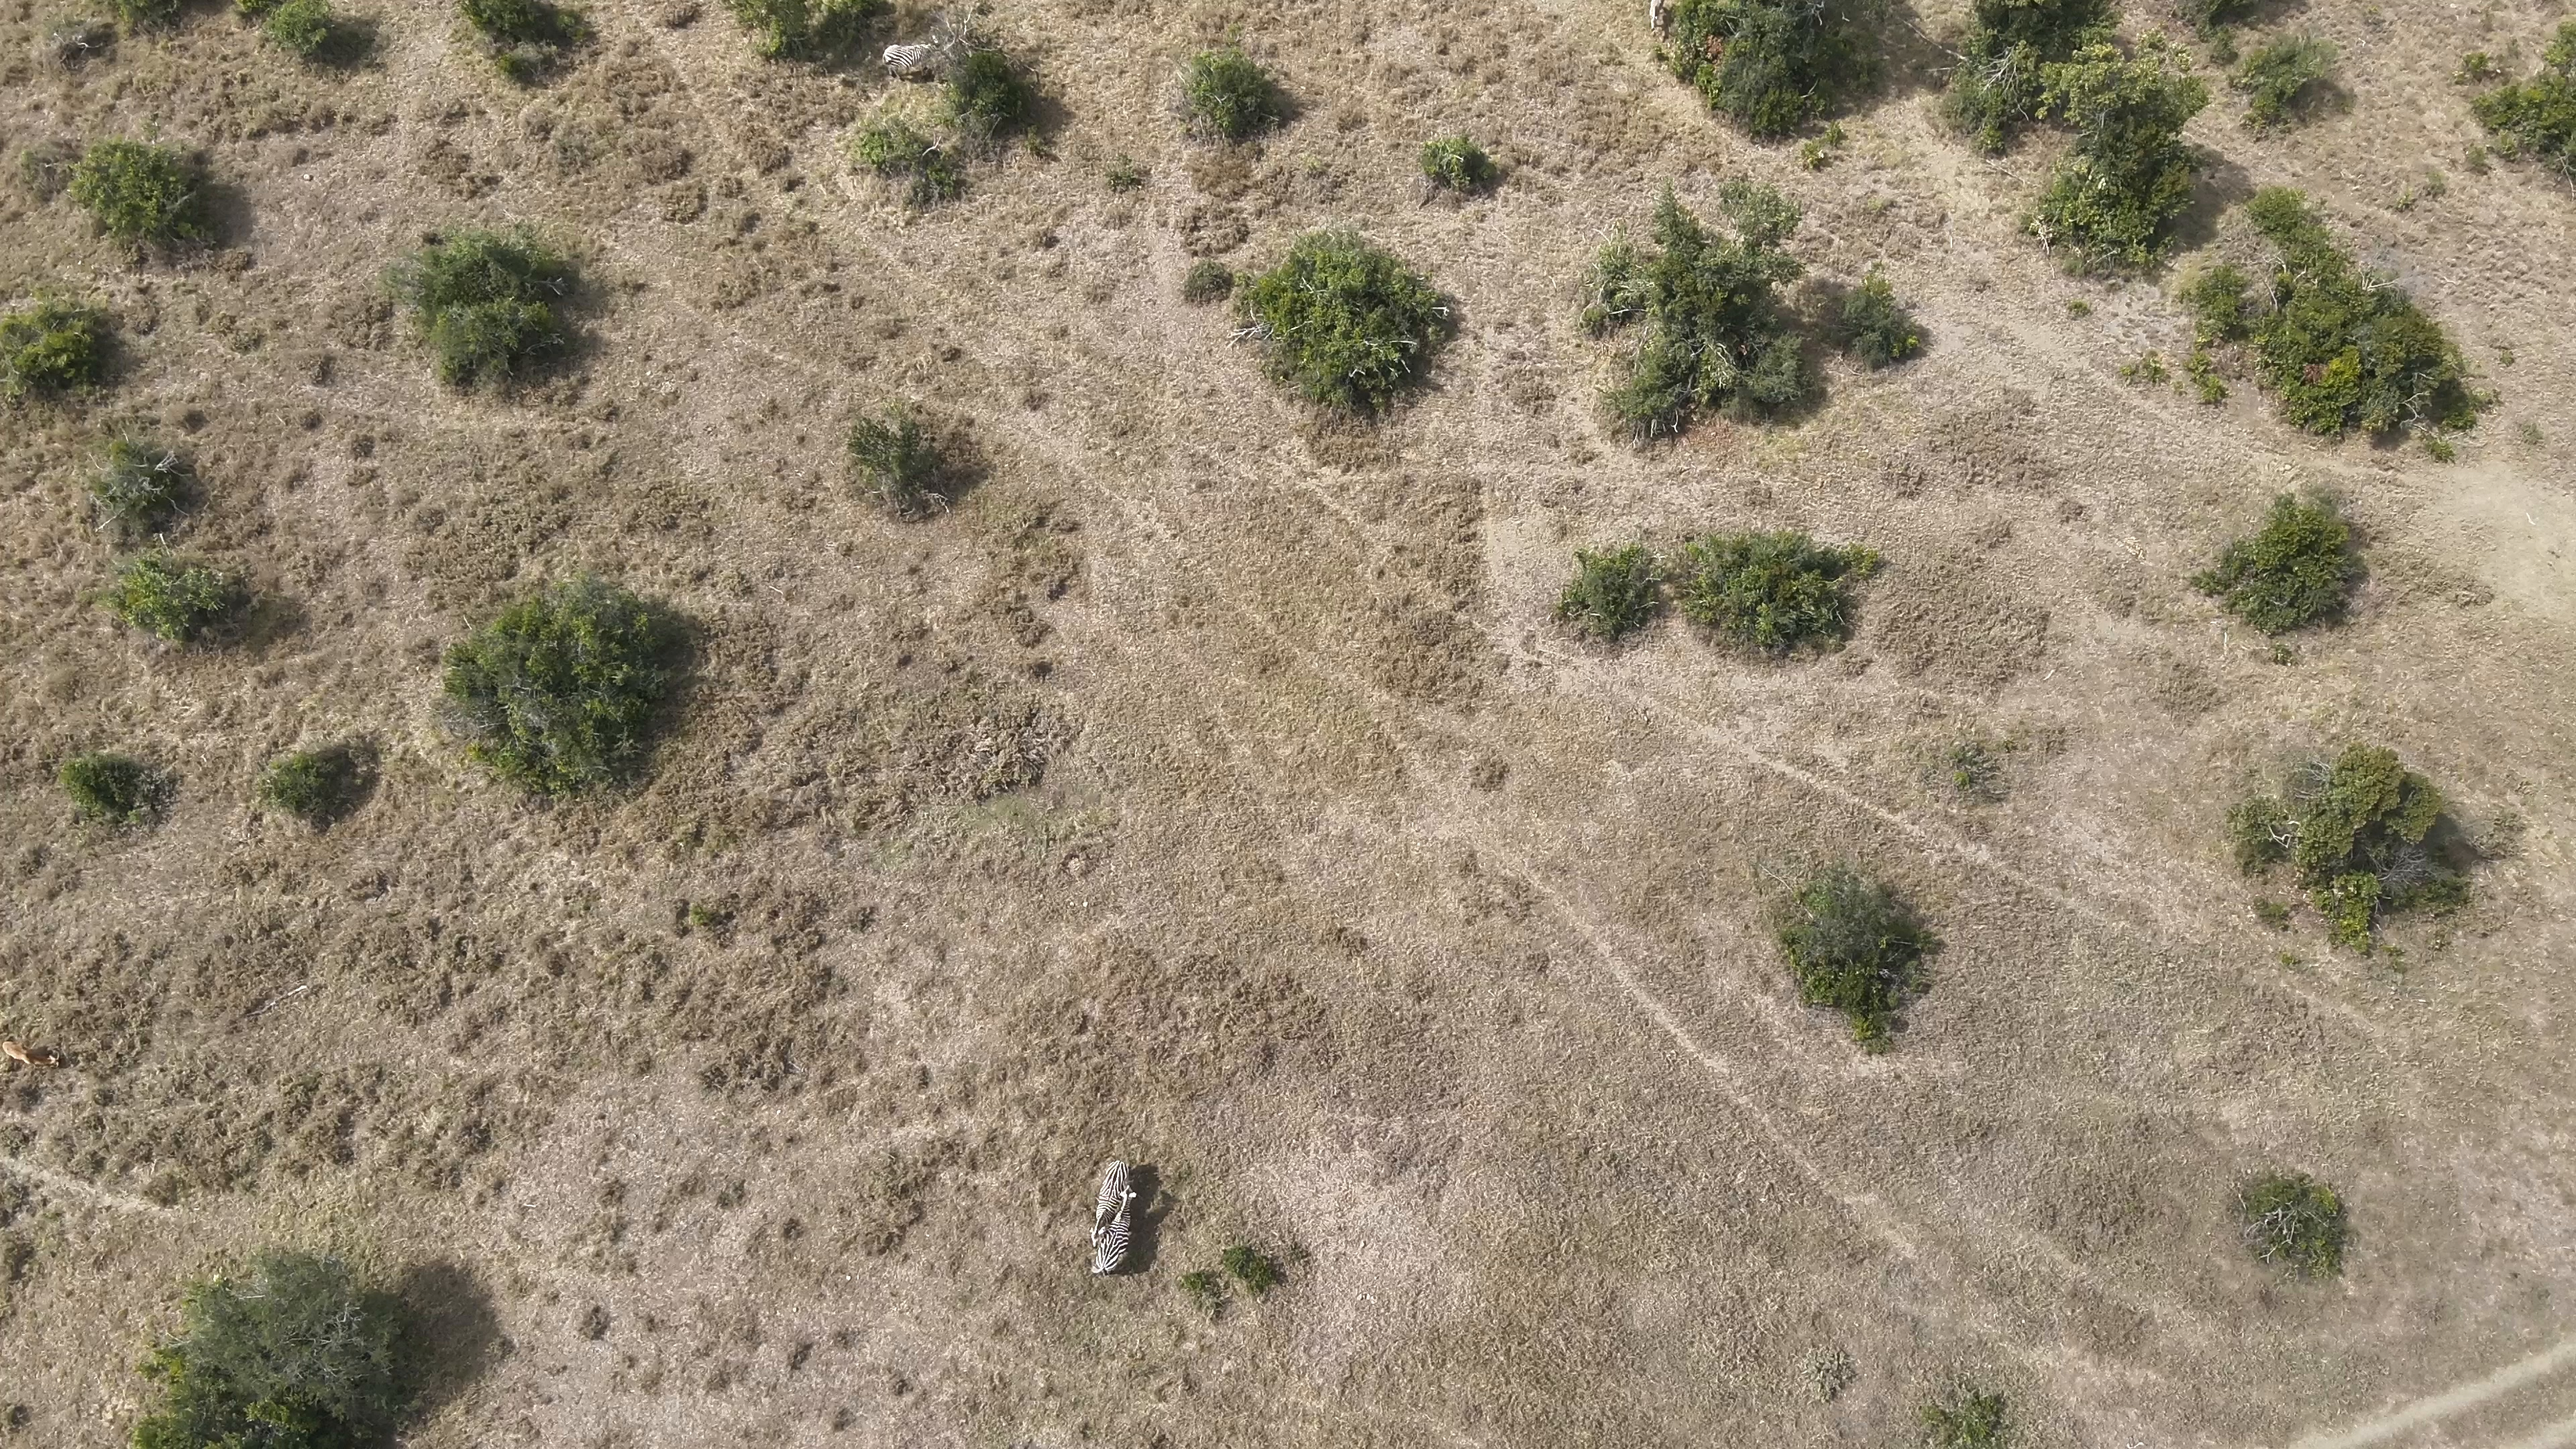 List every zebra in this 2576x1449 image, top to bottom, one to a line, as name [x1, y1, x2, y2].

zebra [873, 29, 964, 85]
zebra [1091, 1164, 1122, 1233]
zebra [1093, 1209, 1130, 1271]